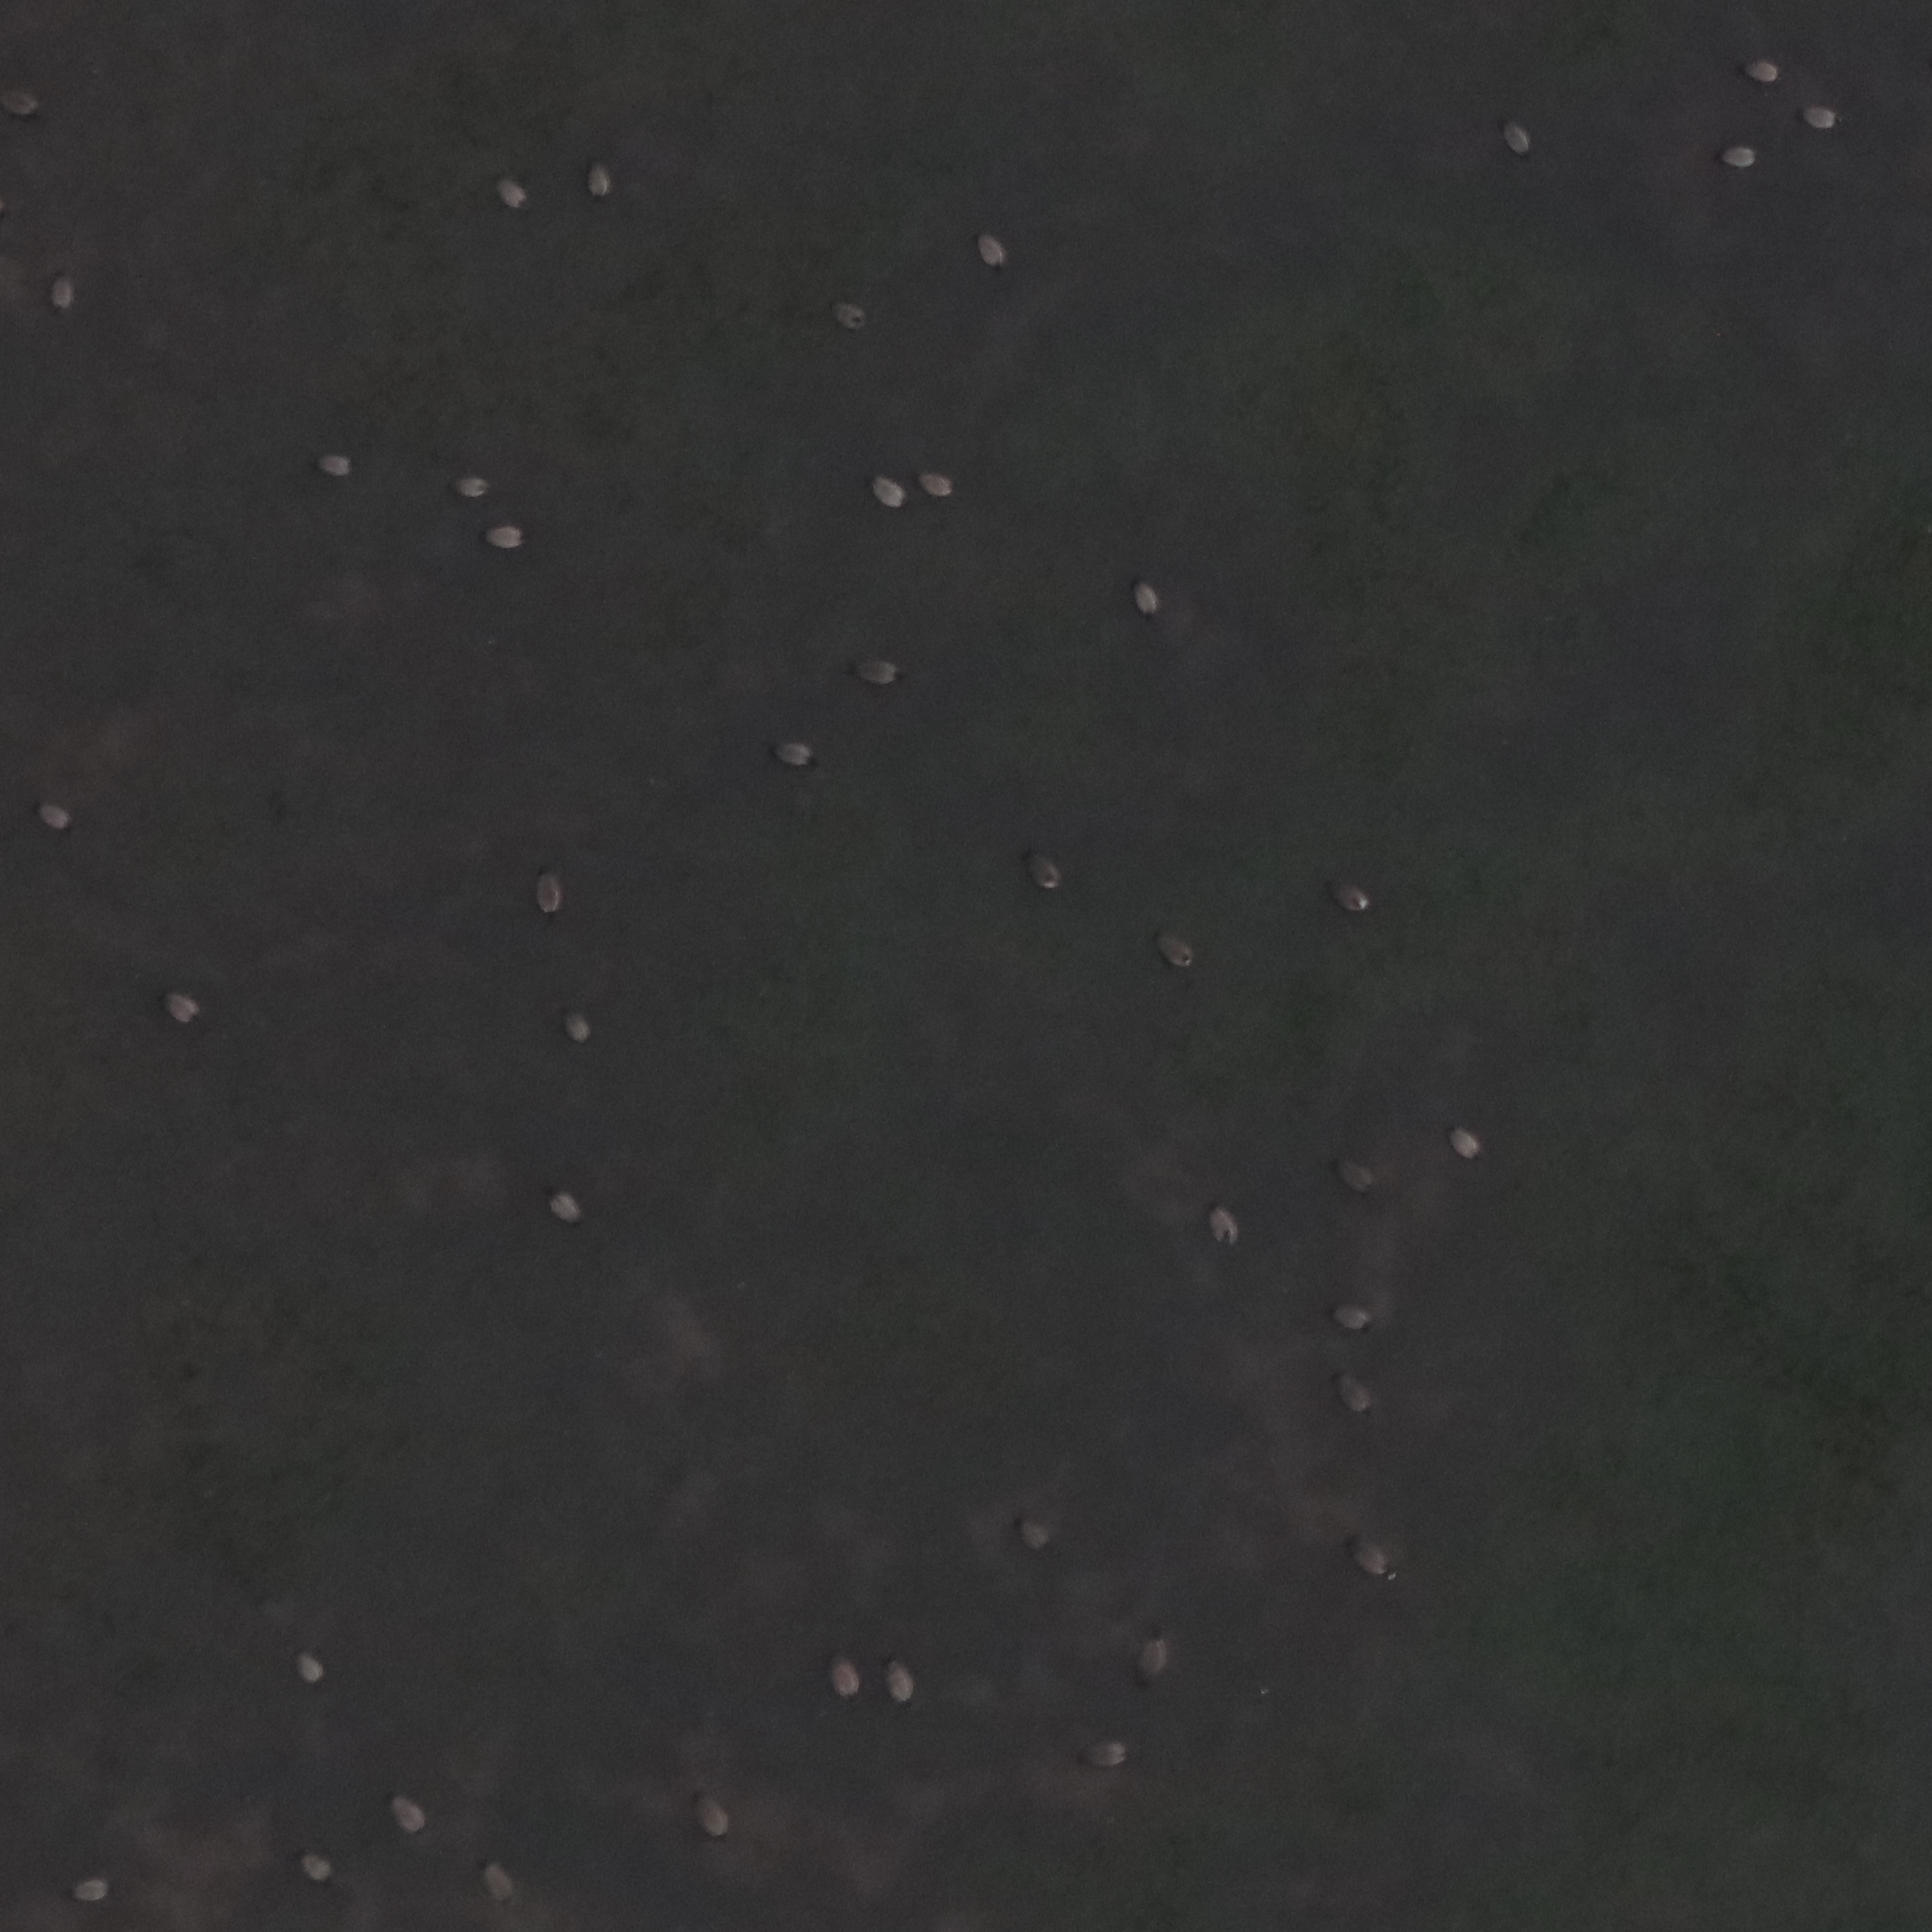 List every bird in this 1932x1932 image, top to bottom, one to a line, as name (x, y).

Canada goose (1756, 69)
Canada goose (13, 99)
Canada goose (1820, 116)
Canada goose (1515, 136)
Canada goose (1743, 158)
Canada goose (597, 182)
Canada goose (516, 198)
Canada goose (995, 256)
Canada goose (65, 301)
Canada goose (845, 318)
Canada goose (337, 463)
Canada goose (936, 480)
Canada goose (466, 483)
Canada goose (889, 497)
Canada goose (512, 533)
Canada goose (1150, 602)
Canada goose (866, 672)
Canada goose (797, 752)
Canada goose (56, 814)
Canada goose (1042, 869)
Canada goose (552, 903)
Canada goose (1357, 905)
Canada goose (1176, 948)
Canada goose (184, 1008)
Canada goose (578, 1024)
Canada goose (1469, 1141)
Canada goose (1359, 1178)
Canada goose (564, 1192)
Canada goose (1219, 1228)
Canada goose (1354, 1318)
Canada goose (1353, 1400)
Canada goose (1030, 1534)
Canada goose (1378, 1554)
Canada goose (1152, 1660)
Canada goose (309, 1670)
Canada goose (846, 1684)
Canada goose (899, 1687)
Canada goose (1101, 1755)
Canada goose (416, 1818)
Canada goose (717, 1820)
Canada goose (319, 1873)
Canada goose (502, 1883)
Canada goose (93, 1892)